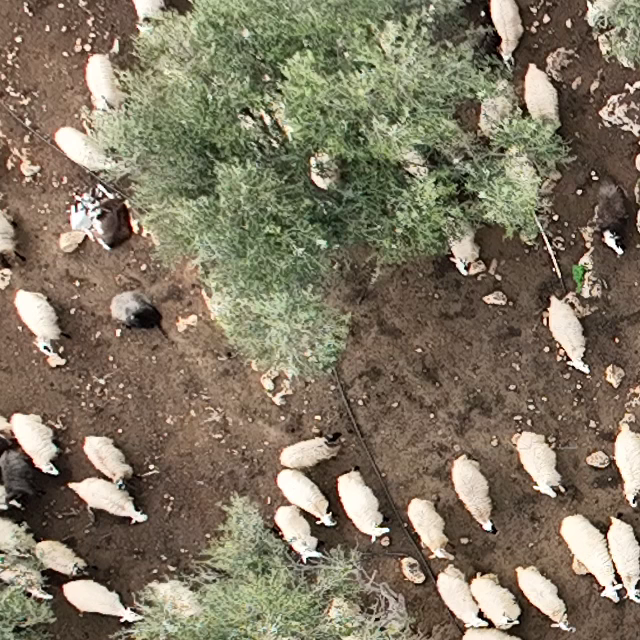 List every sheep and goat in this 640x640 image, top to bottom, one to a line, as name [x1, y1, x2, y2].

sheep [584, 1, 617, 25]
sheep [131, 2, 167, 32]
sheep [486, 3, 525, 63]
sheep [83, 53, 126, 108]
sheep [522, 62, 560, 131]
sheep [474, 83, 524, 138]
sheep [48, 126, 116, 173]
sheep [398, 143, 432, 180]
sheep [501, 144, 542, 203]
sheep [305, 153, 339, 194]
sheep [592, 178, 626, 253]
sheep [96, 198, 132, 247]
sheep [0, 211, 20, 260]
sheep [441, 214, 474, 276]
sheep [109, 289, 162, 329]
sheep [9, 291, 63, 355]
sheep [548, 295, 589, 375]
sheep [9, 413, 60, 476]
sheep [616, 424, 639, 507]
sheep [516, 430, 560, 497]
sheep [81, 435, 134, 484]
sheep [279, 435, 341, 469]
sheep [1, 450, 33, 512]
sheep [448, 454, 496, 532]
sheep [273, 469, 332, 525]
sheep [335, 469, 391, 536]
sheep [68, 477, 148, 524]
sheep [406, 498, 456, 561]
sheep [271, 503, 322, 557]
sheep [559, 512, 622, 603]
sheep [605, 517, 639, 603]
sheep [2, 518, 34, 553]
sheep [36, 539, 88, 573]
sheep [0, 551, 53, 597]
sheep [436, 565, 488, 627]
sheep [514, 566, 573, 632]
sheep [470, 573, 520, 628]
sheep [60, 579, 142, 621]
sheep [147, 581, 213, 629]
sheep [331, 598, 369, 639]
sheep [461, 628, 545, 639]